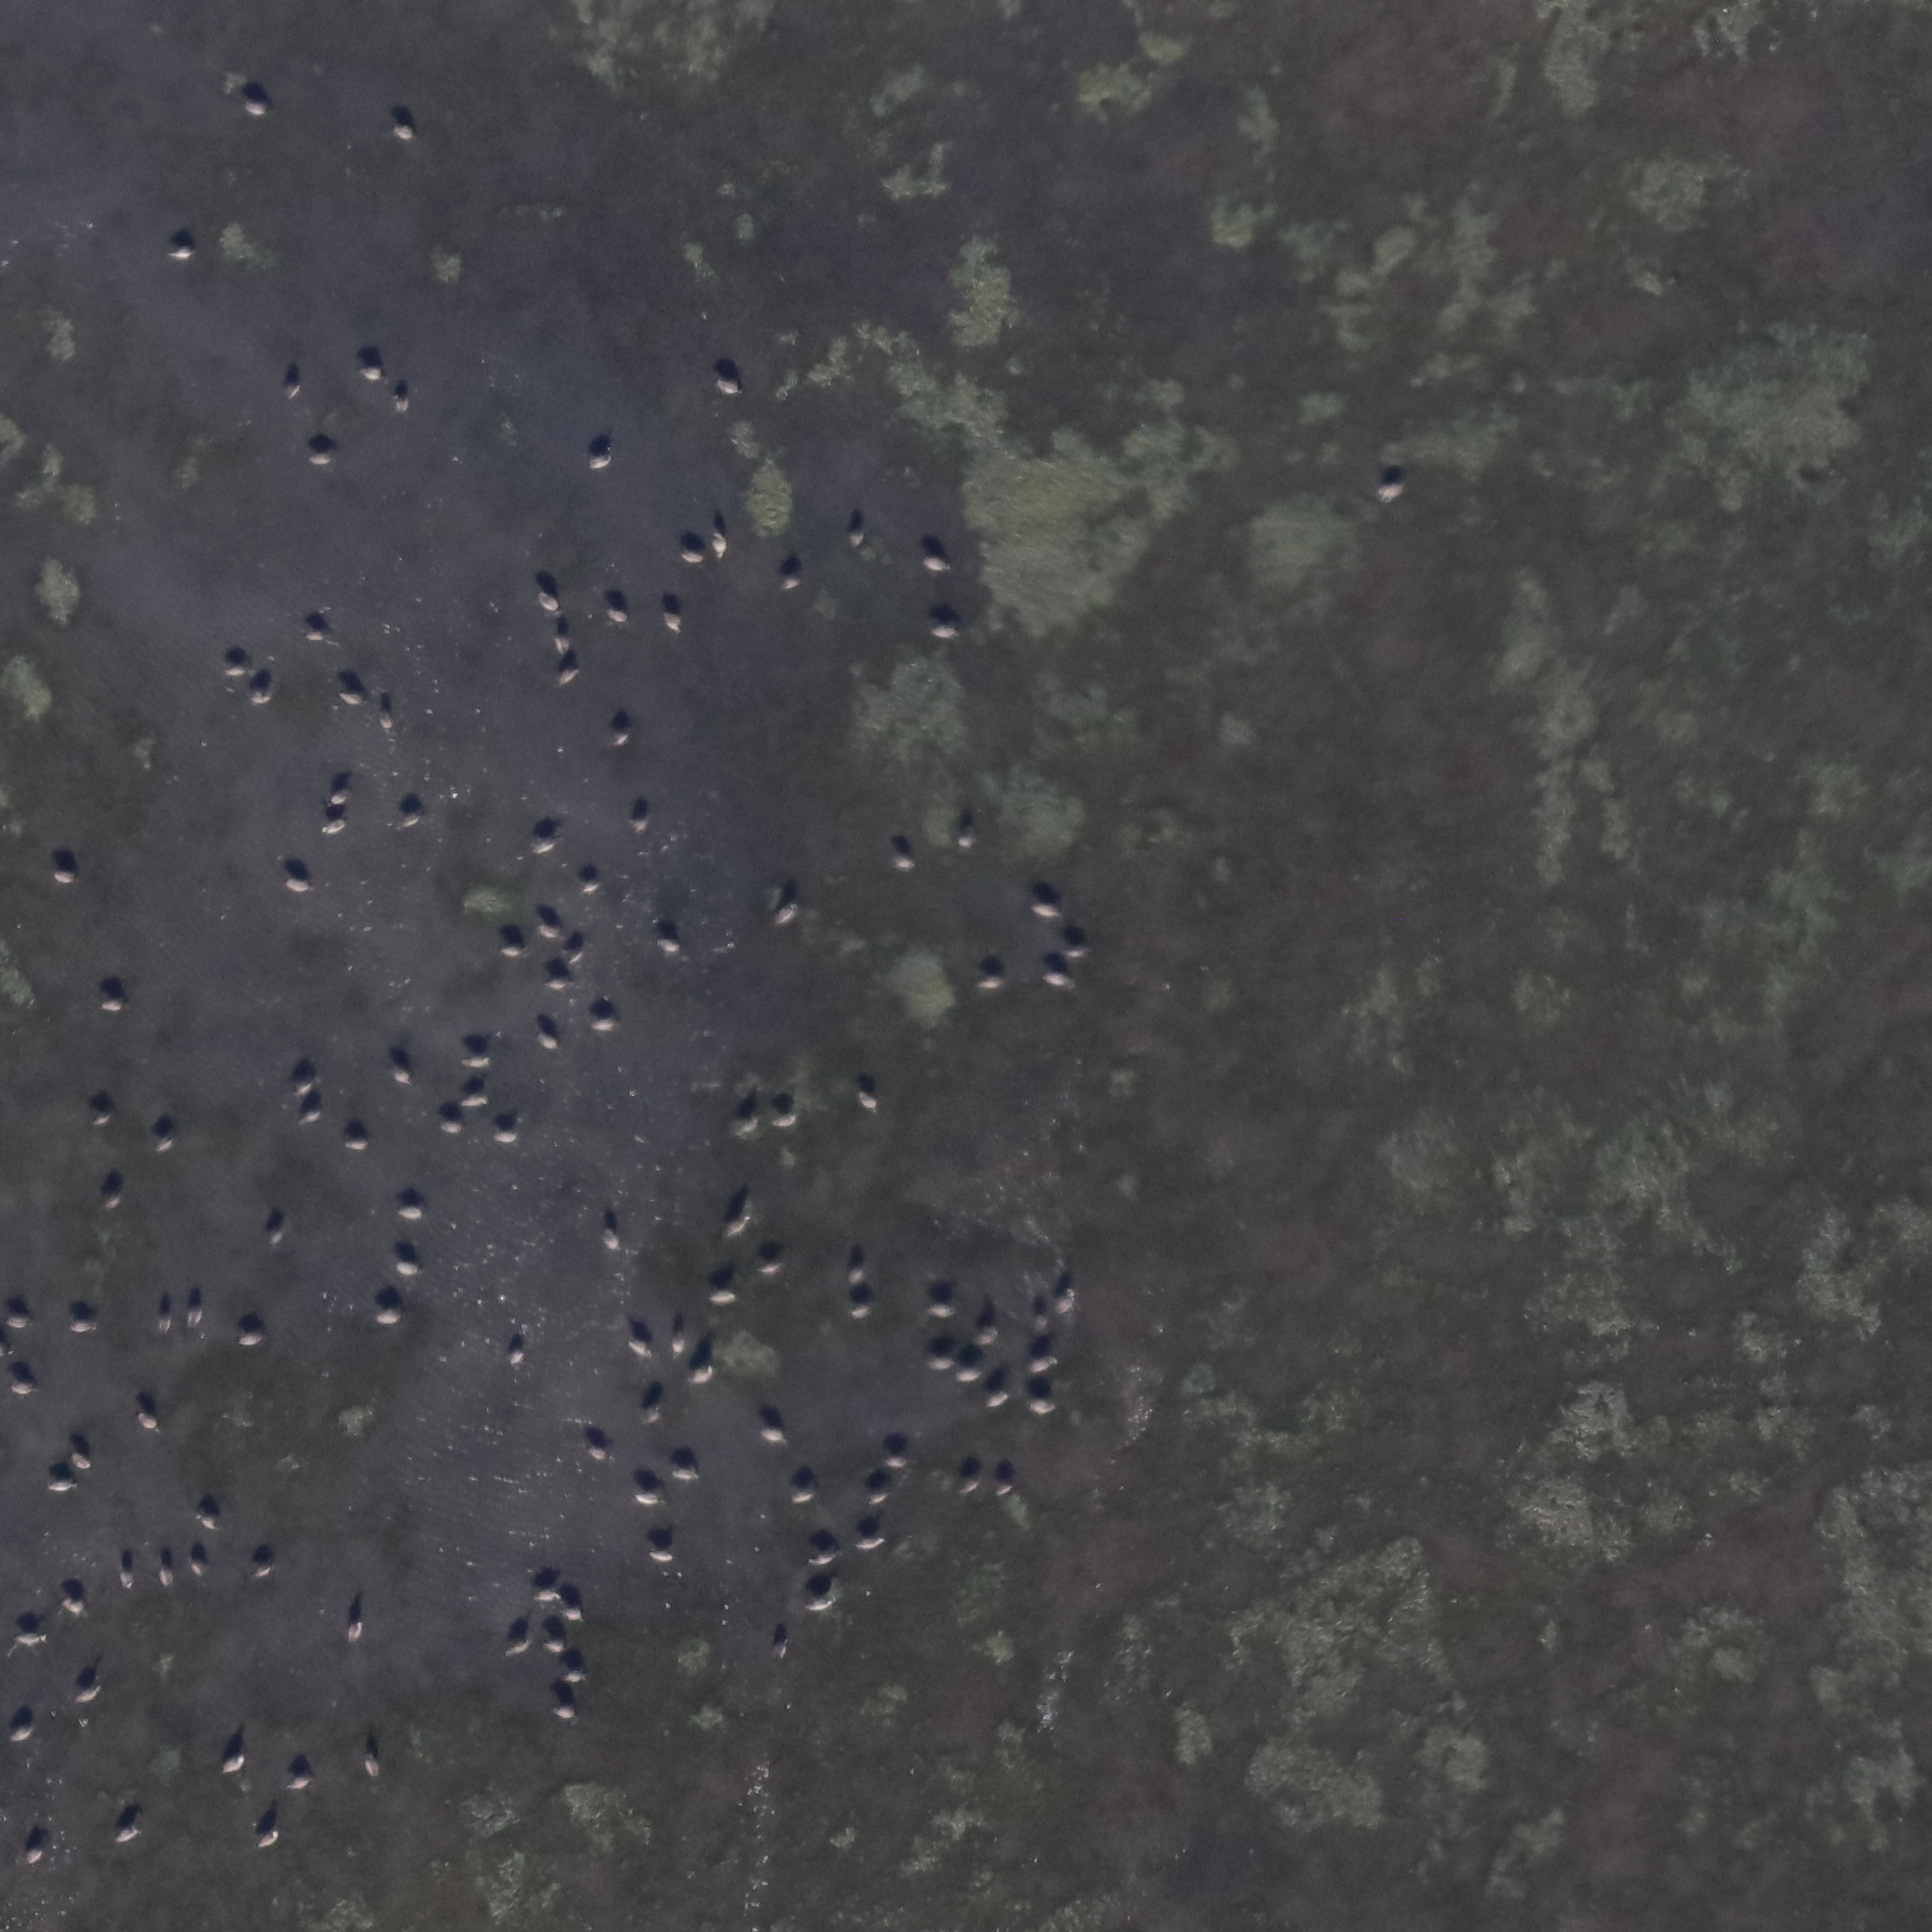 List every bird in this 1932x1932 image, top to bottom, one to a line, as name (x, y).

Canada goose (257, 106)
Canada goose (404, 130)
Canada goose (183, 248)
Canada goose (371, 372)
Canada goose (729, 386)
Canada goose (292, 390)
Canada goose (404, 399)
Canada goose (324, 459)
Canada goose (601, 460)
Canada goose (1394, 487)
Canada goose (856, 537)
Canada goose (718, 542)
Canada goose (691, 556)
Canada goose (939, 564)
Canada goose (792, 581)
Canada goose (549, 602)
Canada goose (618, 615)
Canada goose (673, 621)
Canada goose (945, 630)
Canada goose (319, 636)
Canada goose (562, 644)
Canada goose (239, 668)
Canada goose (567, 675)
Canada goose (351, 697)
Canada goose (259, 703)
Canada goose (389, 721)
Canada goose (622, 742)
Canada goose (344, 789)
Canada goose (407, 818)
Canada goose (643, 820)
Canada goose (335, 825)
Canada goose (965, 840)
Canada goose (542, 847)
Canada goose (902, 861)
Canada goose (65, 876)
Canada goose (299, 885)
Canada goose (591, 886)
Canada goose (1047, 909)
Canada goose (785, 914)
Canada goose (557, 935)
Canada goose (675, 941)
Canada goose (1082, 945)
Canada goose (512, 949)
Canada goose (574, 957)
Canada goose (992, 980)
Canada goose (1048, 980)
Canada goose (558, 984)
Canada goose (113, 1003)
Canada goose (605, 1023)
Canada goose (550, 1039)
Canada goose (477, 1060)
Canada goose (405, 1074)
Canada goose (304, 1089)
Canada goose (870, 1093)
Canada goose (471, 1100)
Canada goose (324, 1113)
Canada goose (101, 1118)
Canada goose (785, 1119)
Canada goose (450, 1126)
Canada goose (751, 1129)
Canada goose (510, 1137)
Canada goose (359, 1144)
Canada goose (164, 1150)
Canada goose (112, 1199)
Canada goose (421, 1210)
Canada goose (740, 1232)
Canada goose (269, 1236)
Canada goose (615, 1239)
Canada goose (771, 1266)
Canada goose (411, 1271)
Canada goose (857, 1275)
Canada goose (723, 1299)
Canada goose (1062, 1303)
Canada goose (941, 1308)
Canada goose (861, 1309)
Canada goose (389, 1314)
Canada goose (194, 1317)
Canada goose (19, 1319)
Canada goose (165, 1324)
Canada goose (82, 1326)
Canada goose (1042, 1329)
Canada goose (987, 1336)
Canada goose (250, 1337)
Canada goose (685, 1344)
Canada goose (639, 1346)
Canada goose (1036, 1360)
Canada goose (508, 1361)
Canada goose (940, 1364)
Canada goose (971, 1374)
Canada goose (703, 1379)
Canada goose (23, 1386)
Canada goose (996, 1399)
Canada goose (1045, 1411)
Canada goose (146, 1421)
Canada goose (646, 1423)
Canada goose (774, 1433)
Canada goose (602, 1455)
Canada goose (80, 1461)
Canada goose (897, 1462)
Canada goose (687, 1475)
Canada goose (971, 1484)
Canada goose (62, 1485)
Canada goose (1004, 1487)
Canada goose (649, 1497)
Canada goose (878, 1497)
Canada goose (805, 1502)
Canada goose (209, 1520)
Canada goose (870, 1541)
Canada goose (659, 1555)
Canada goose (824, 1557)
Canada goose (198, 1566)
Canada goose (262, 1570)
Canada goose (167, 1577)
Canada goose (125, 1579)
Canada goose (550, 1599)
Canada goose (77, 1606)
Canada goose (819, 1610)
Canada goose (573, 1612)
Canada goose (355, 1630)
Canada goose (30, 1640)
Canada goose (521, 1645)
Canada goose (555, 1645)
Canada goose (786, 1651)
Canada goose (575, 1675)
Canada goose (87, 1695)
Canada goose (566, 1710)
Canada goose (24, 1735)
Canada goose (234, 1762)
Canada goose (374, 1765)
Canada goose (300, 1781)
Canada goose (128, 1834)
Canada goose (268, 1839)
Canada goose (34, 1854)